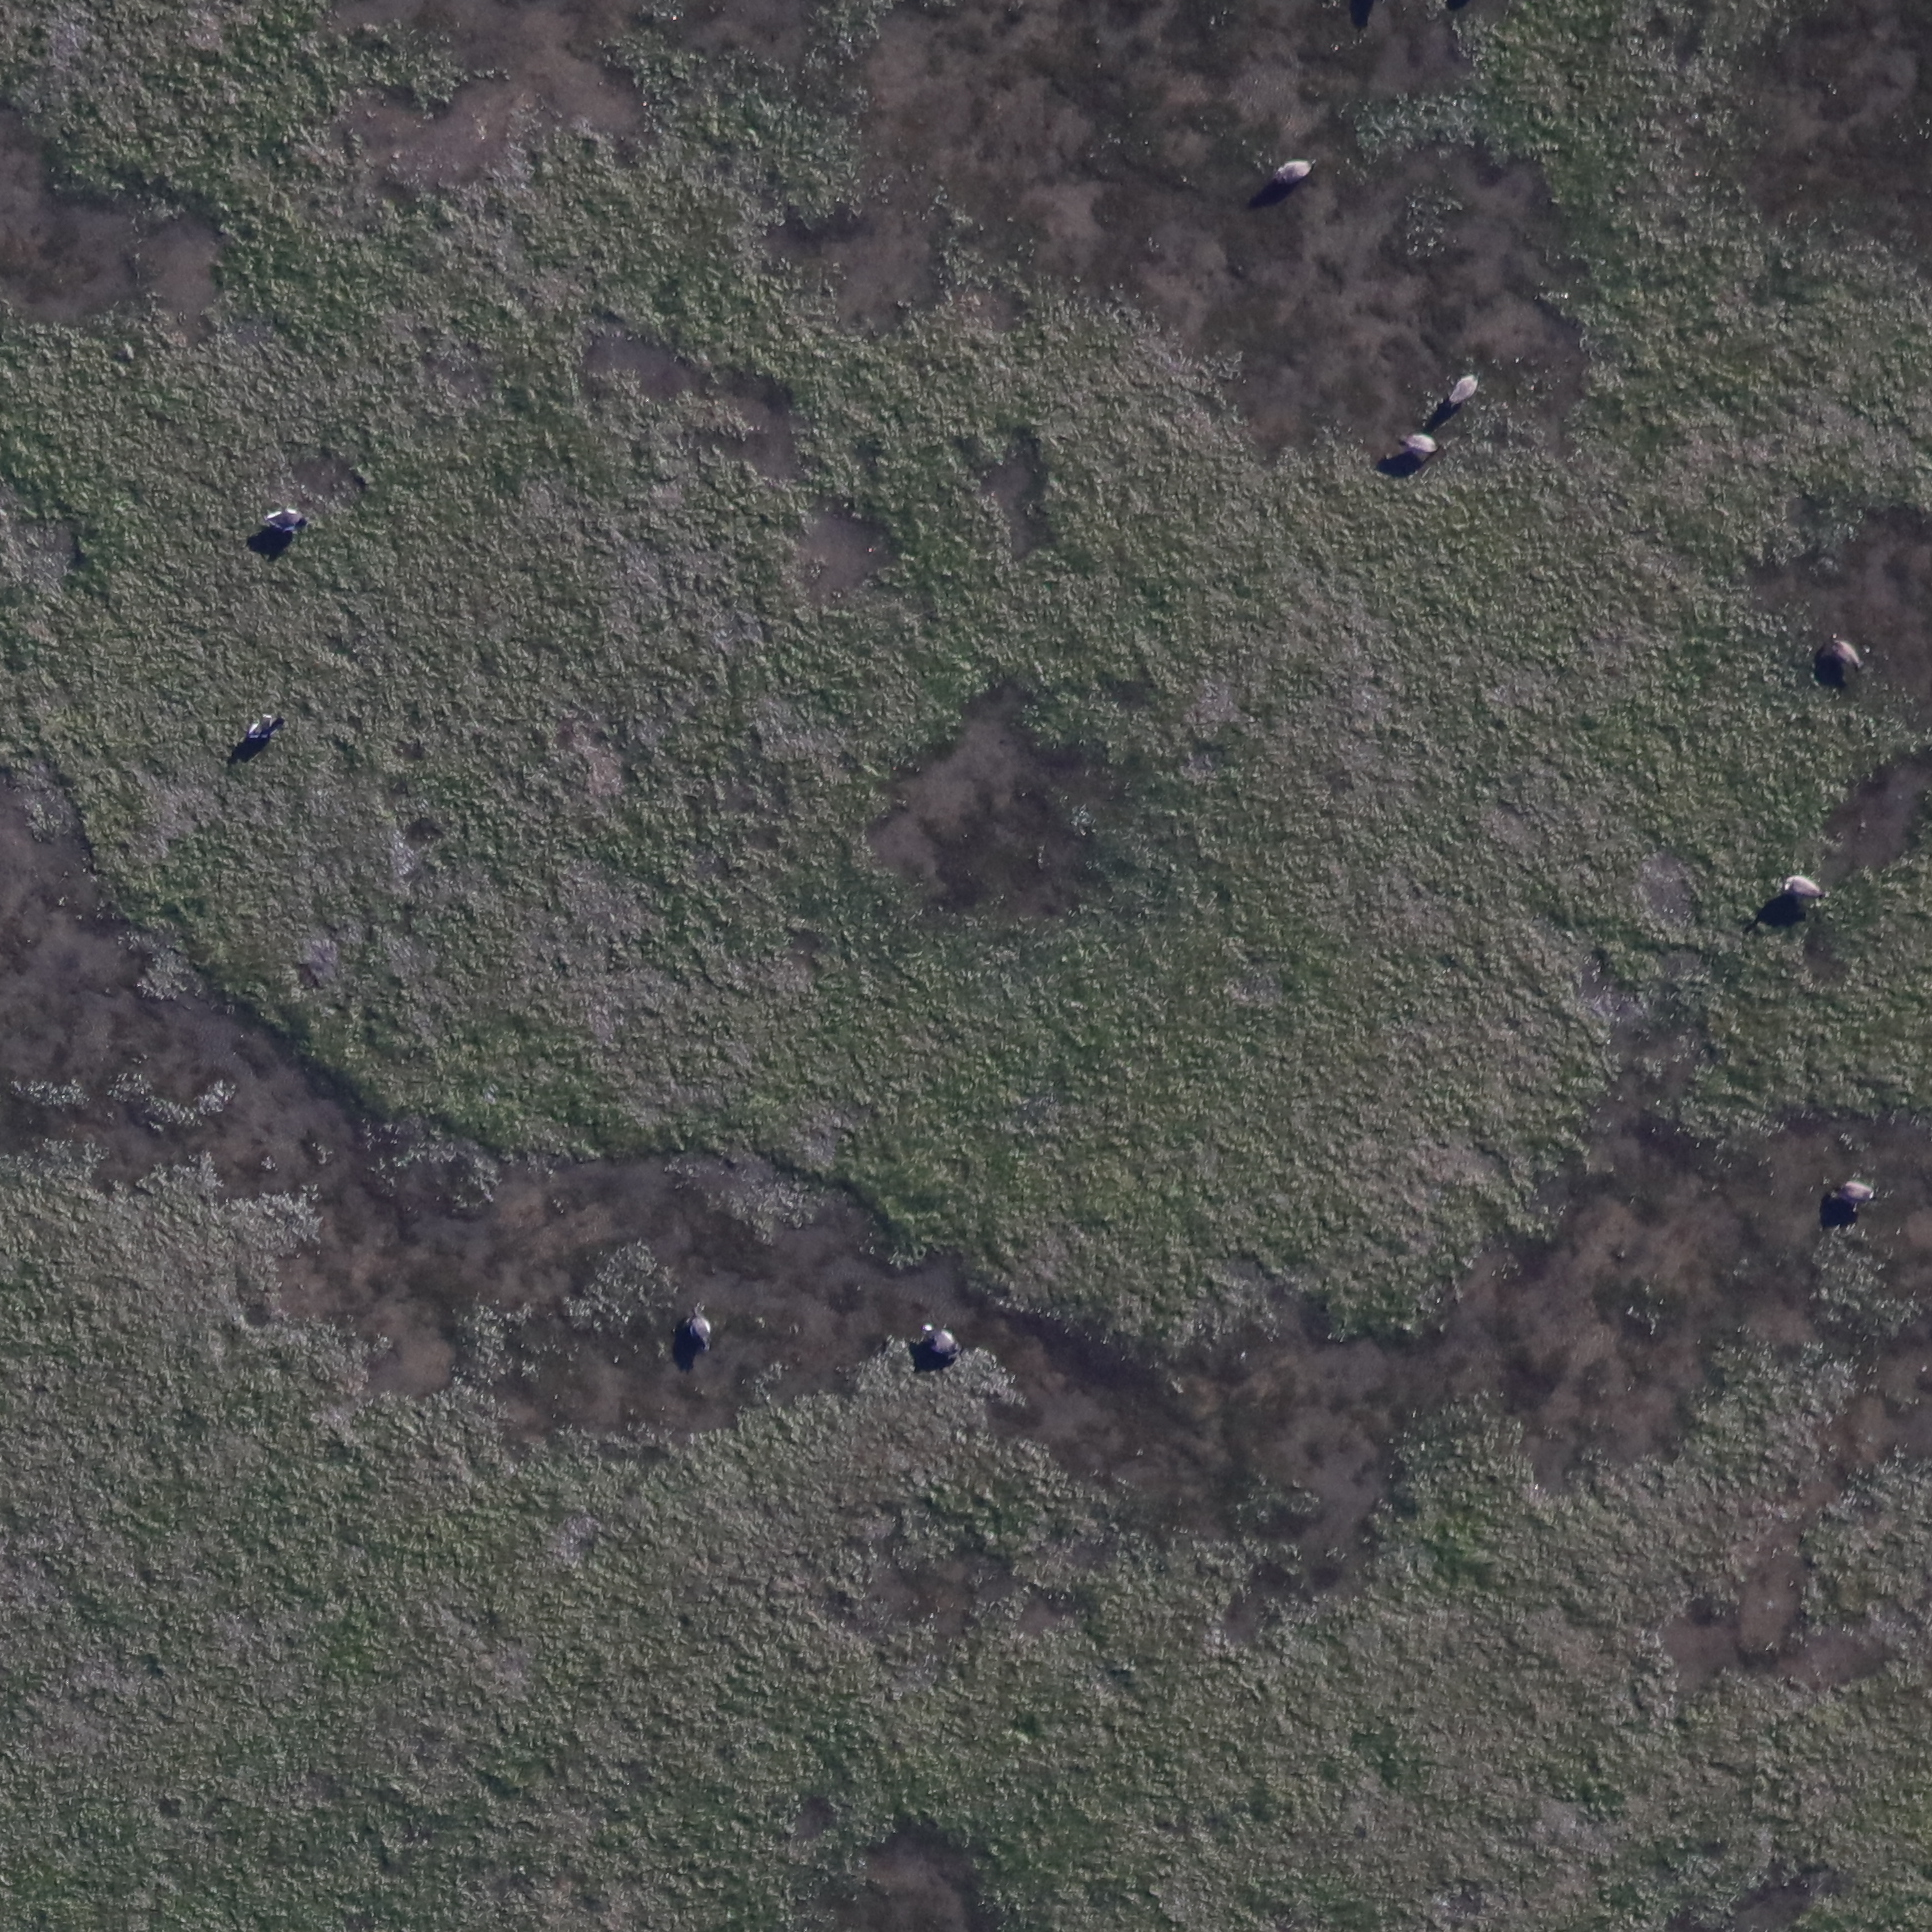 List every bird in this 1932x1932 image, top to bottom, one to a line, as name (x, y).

Canada goose (1295, 172)
Canada goose (1466, 387)
Canada goose (1418, 445)
brant (286, 521)
Canada goose (1845, 654)
brant (263, 726)
Canada goose (1805, 891)
Canada goose (1852, 1191)
brant (701, 1333)
brant (941, 1339)